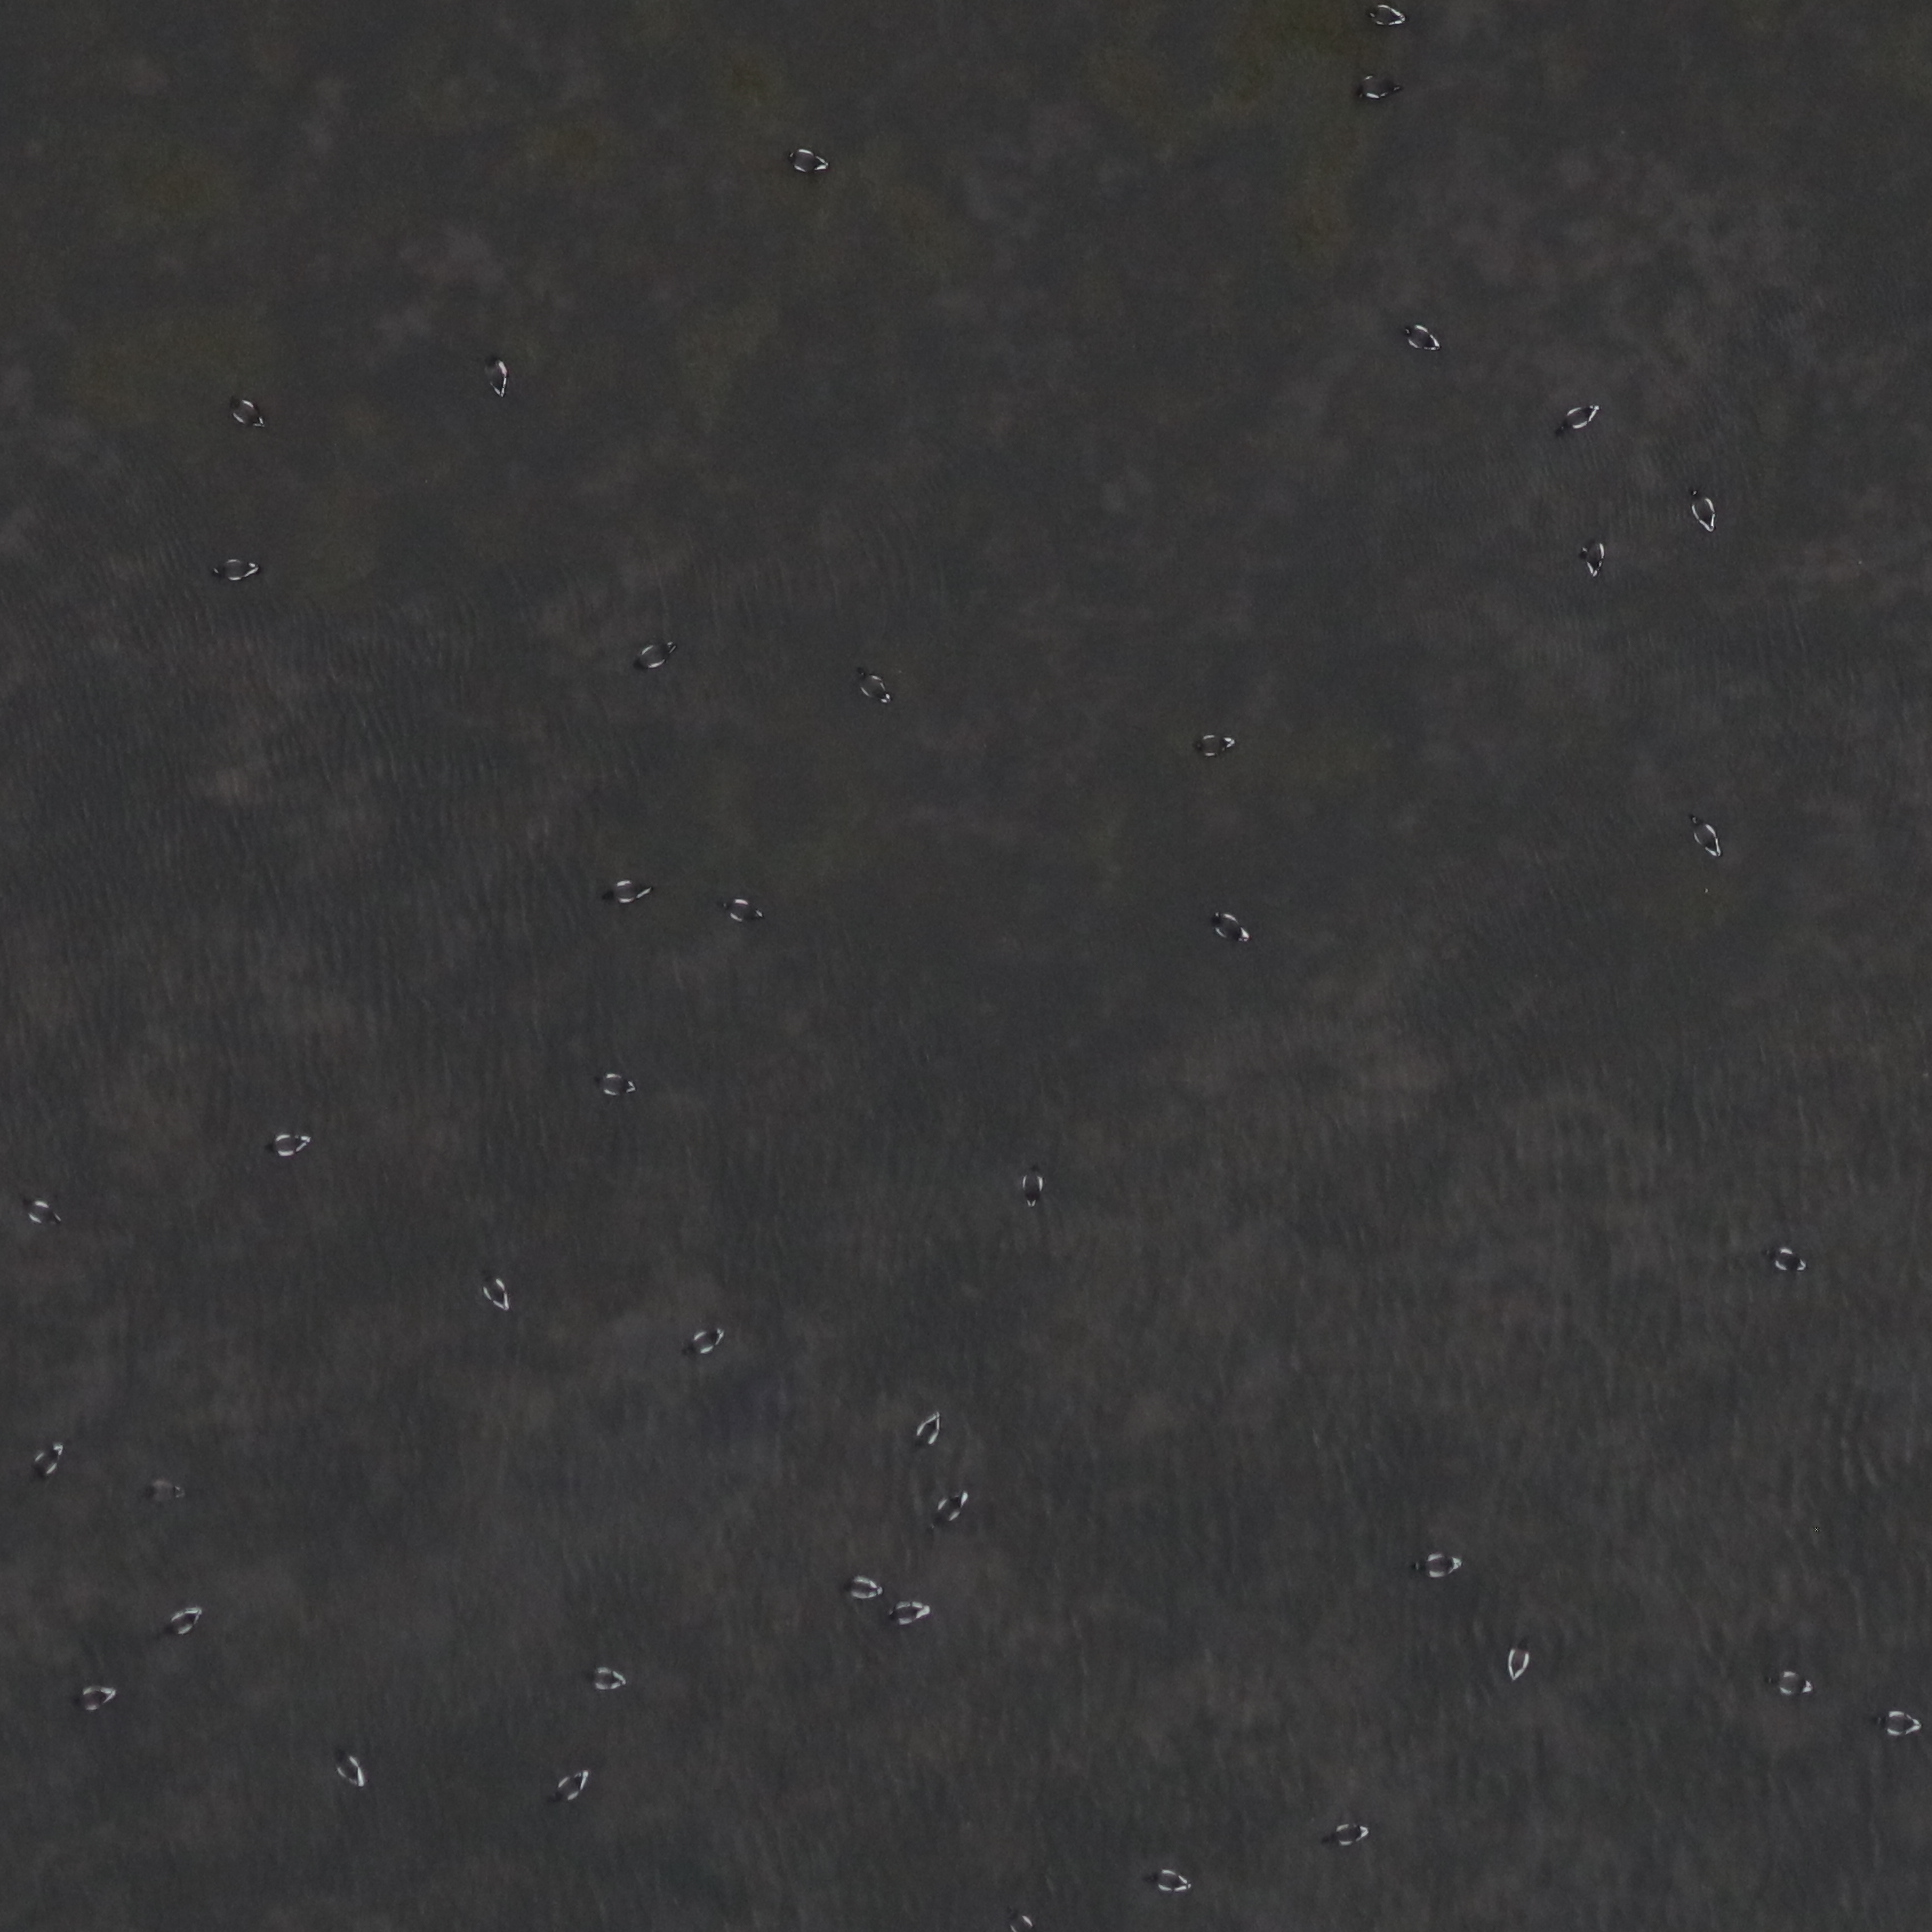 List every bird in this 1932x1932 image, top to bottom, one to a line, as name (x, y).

brant (1385, 15)
brant (1376, 69)
brant (807, 161)
brant (1421, 338)
brant (491, 375)
brant (247, 413)
brant (1577, 418)
brant (1703, 510)
brant (1593, 559)
brant (238, 571)
brant (652, 657)
brant (873, 687)
brant (1214, 746)
brant (1705, 837)
brant (628, 893)
brant (743, 911)
brant (1228, 927)
brant (613, 1082)
brant (286, 1146)
brant (1032, 1184)
brant (41, 1211)
brant (1785, 1261)
brant (495, 1292)
brant (706, 1341)
brant (927, 1432)
brant (47, 1460)
brant (165, 1489)
brant (948, 1506)
brant (1438, 1567)
brant (862, 1589)
brant (905, 1614)
brant (182, 1624)
brant (1518, 1659)
brant (605, 1679)
brant (1791, 1683)
brant (94, 1695)
brant (1896, 1723)
brant (349, 1770)
brant (570, 1789)
brant (1346, 1835)
brant (1168, 1880)
brant (1021, 1928)